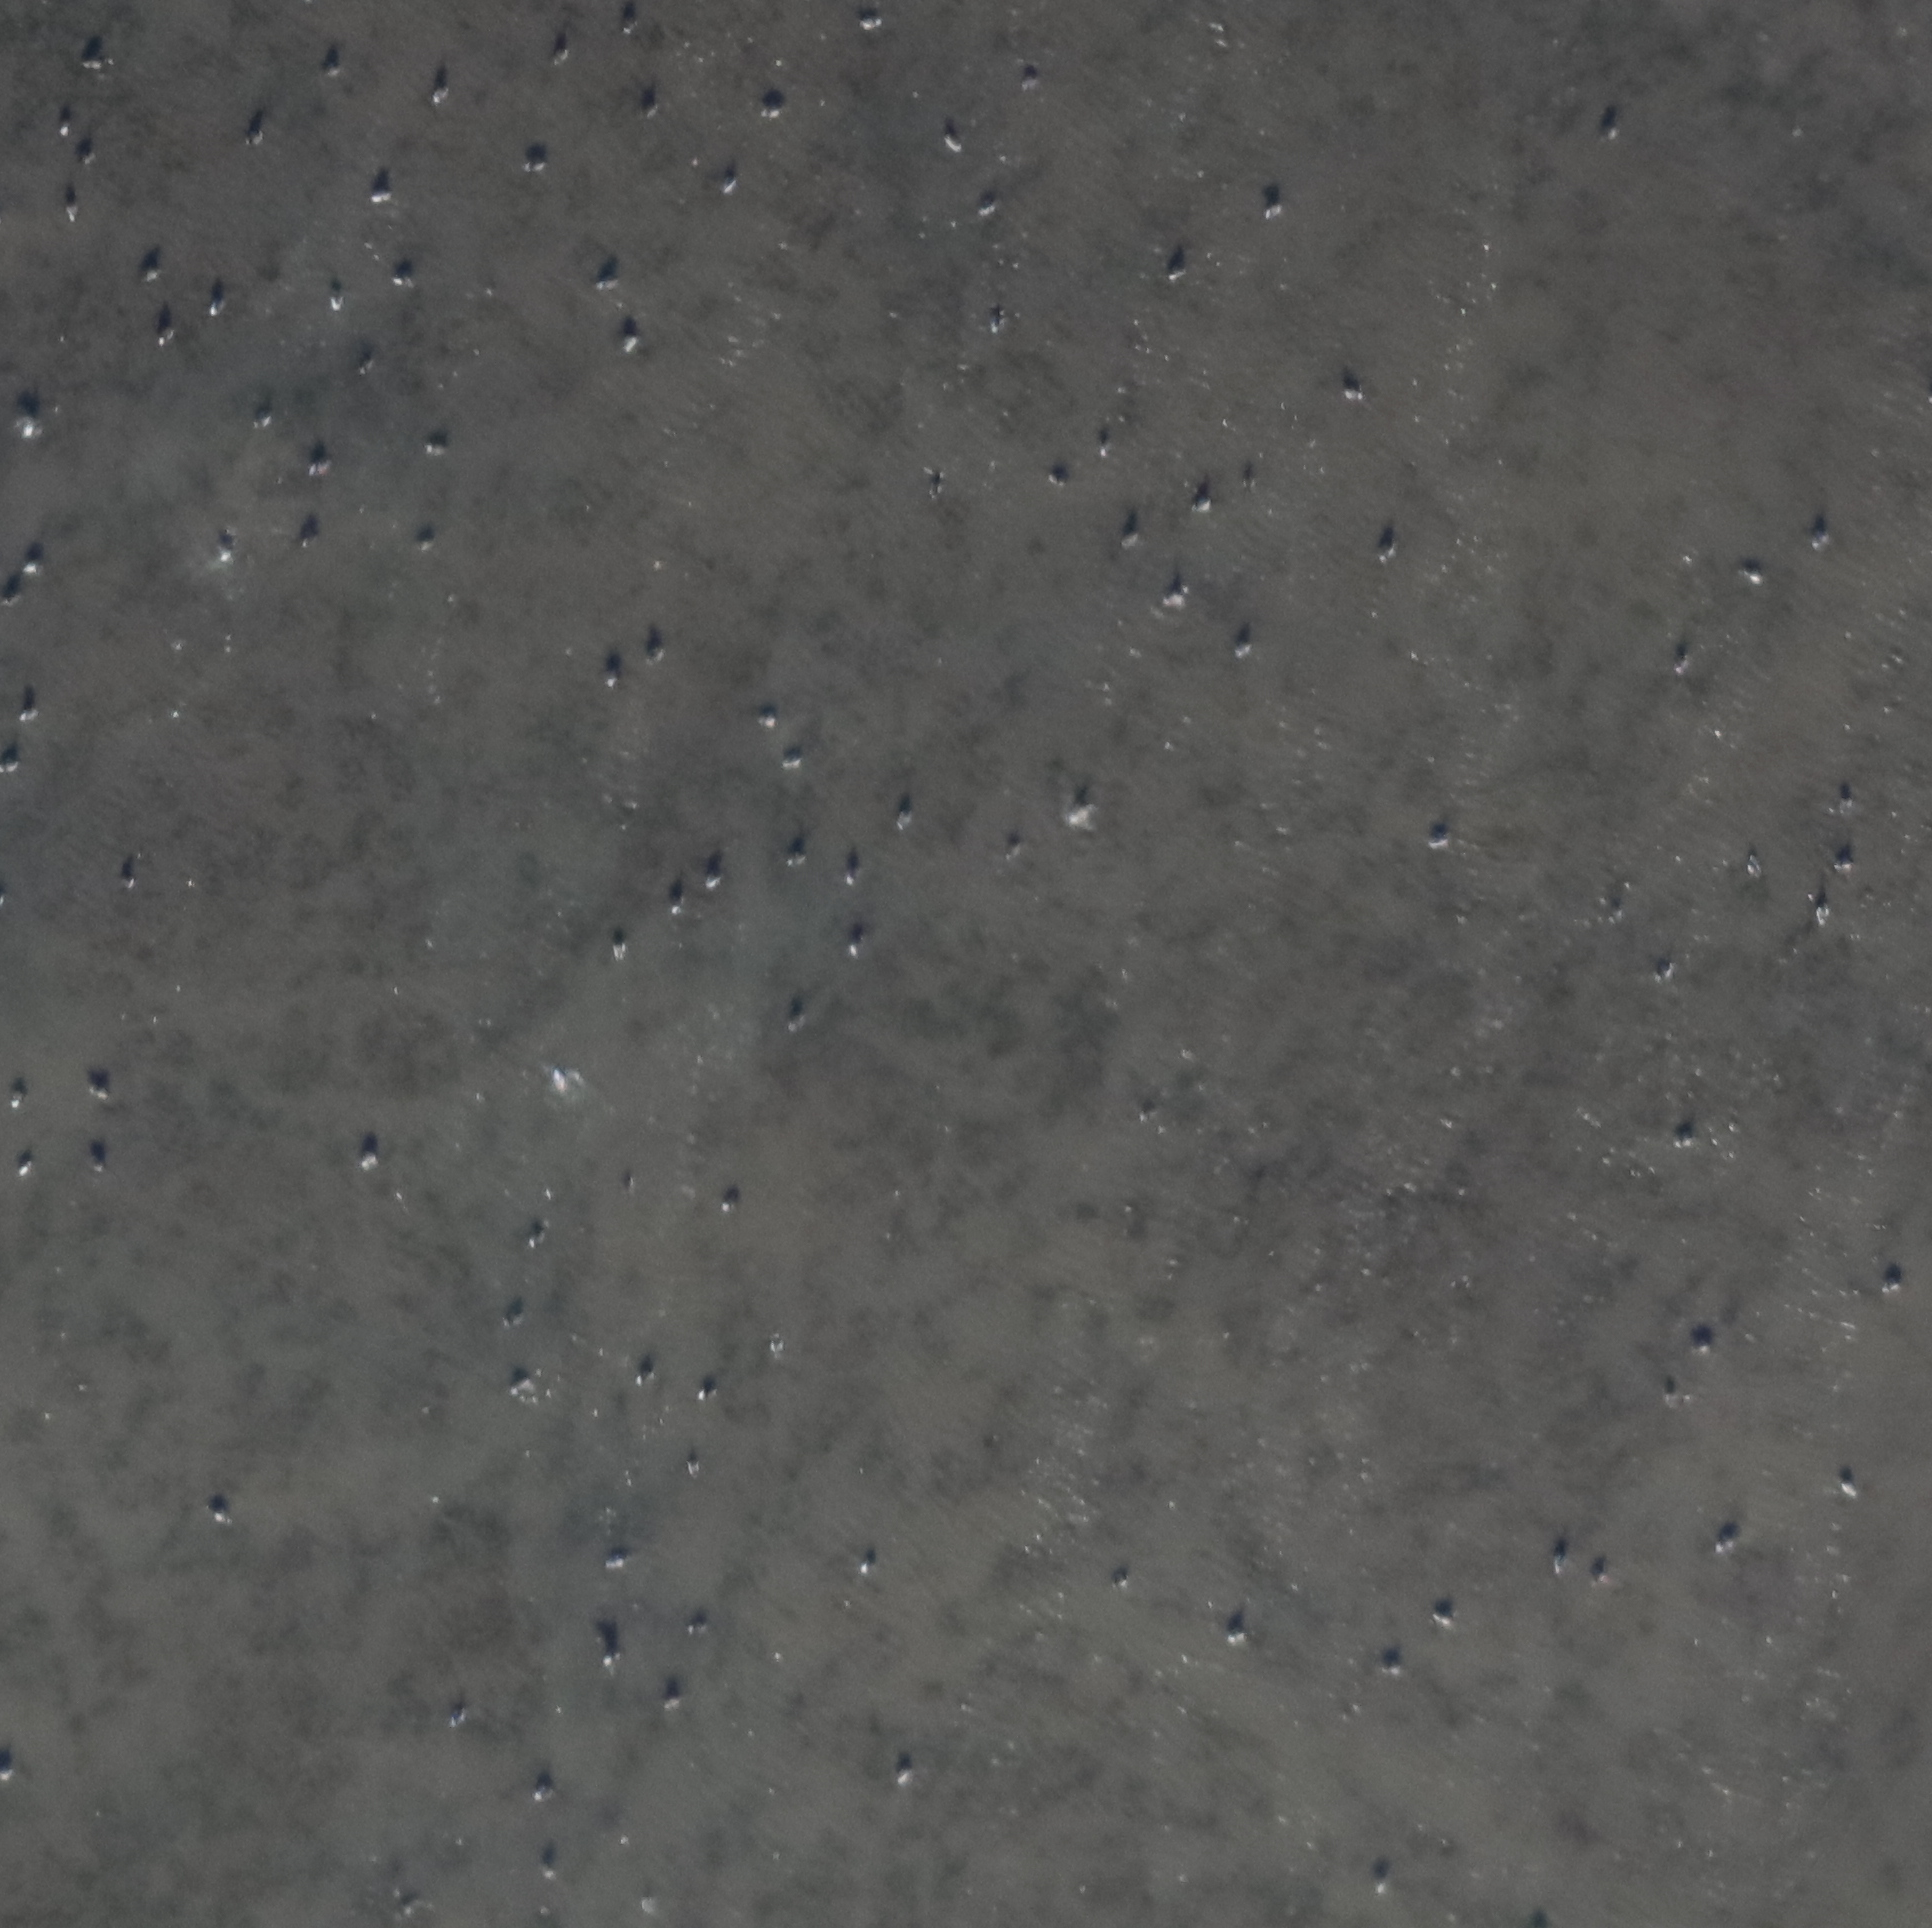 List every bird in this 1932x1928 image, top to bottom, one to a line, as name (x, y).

brant (870, 23)
brant (633, 27)
brant (556, 61)
brant (94, 62)
brant (334, 69)
brant (1029, 72)
brant (443, 99)
brant (652, 110)
brant (772, 111)
brant (69, 129)
brant (1612, 130)
brant (254, 136)
brant (951, 139)
brant (96, 157)
brant (537, 170)
brant (733, 186)
brant (381, 196)
brant (985, 208)
brant (1272, 209)
brant (73, 216)
brant (151, 275)
brant (1177, 275)
brant (607, 278)
brant (399, 279)
brant (334, 296)
brant (225, 308)
brant (994, 319)
brant (167, 335)
brant (634, 346)
brant (370, 369)
brant (1351, 391)
brant (263, 419)
brant (28, 430)
brant (441, 445)
brant (1102, 448)
brant (320, 469)
brant (1056, 479)
brant (937, 480)
brant (1253, 483)
brant (1201, 508)
brant (308, 530)
brant (1816, 535)
brant (1127, 541)
brant (429, 543)
brant (230, 549)
brant (1385, 549)
brant (37, 575)
brant (1755, 577)
brant (1176, 598)
brant (14, 600)
brant (1241, 647)
brant (657, 658)
brant (1679, 663)
brant (619, 680)
brant (774, 716)
brant (29, 717)
brant (798, 760)
brant (9, 765)
brant (1847, 804)
brant (908, 816)
brant (1085, 818)
brant (1437, 840)
brant (1015, 850)
brant (784, 857)
brant (1843, 864)
brant (855, 866)
brant (1754, 866)
brant (126, 882)
brant (709, 883)
brant (681, 907)
brant (1615, 910)
brant (1823, 914)
brant (616, 946)
brant (857, 946)
brant (1663, 968)
brant (798, 1016)
brant (562, 1076)
brant (96, 1093)
brant (19, 1094)
brant (1682, 1139)
brant (370, 1158)
brant (103, 1166)
brant (24, 1168)
brant (629, 1180)
brant (729, 1202)
brant (541, 1236)
brant (1892, 1285)
brant (513, 1312)
brant (1698, 1345)
brant (779, 1346)
brant (645, 1375)
brant (519, 1382)
brant (708, 1392)
brant (1671, 1396)
brant (693, 1467)
brant (1849, 1490)
brant (221, 1517)
brant (1725, 1542)
brant (616, 1561)
brant (1559, 1561)
brant (863, 1567)
brant (1601, 1577)
brant (1121, 1581)
brant (1442, 1616)
brant (699, 1630)
brant (1236, 1637)
brant (616, 1658)
brant (1392, 1666)
brant (676, 1702)
brant (460, 1716)
brant (6, 1774)
brant (903, 1776)
brant (545, 1791)
brant (551, 1869)
brant (1380, 1881)
brant (400, 1904)